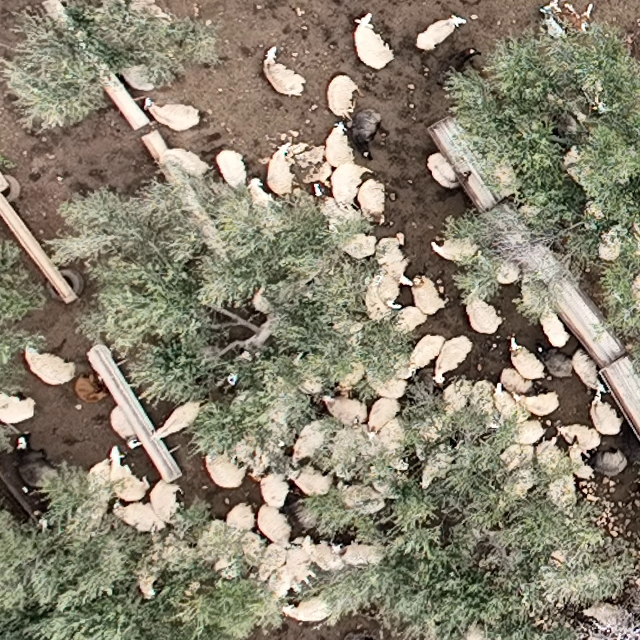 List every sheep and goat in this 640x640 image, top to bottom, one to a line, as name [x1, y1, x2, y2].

goat [544, 0, 593, 34]
sheep [352, 13, 393, 71]
goat [540, 15, 566, 40]
sheep [415, 16, 466, 52]
sheep [264, 46, 305, 98]
sheep [434, 48, 479, 86]
sheep [118, 62, 155, 92]
sheep [326, 74, 362, 117]
sheep [144, 97, 200, 131]
sheep [552, 104, 582, 138]
sheep [352, 106, 380, 160]
sheep [325, 119, 354, 165]
sheep [267, 142, 296, 194]
sheep [566, 147, 596, 191]
sheep [158, 148, 211, 179]
sheep [215, 150, 248, 192]
sheep [427, 152, 470, 189]
sheep [495, 162, 519, 197]
sheep [331, 166, 372, 206]
sheep [248, 178, 285, 236]
sheep [359, 179, 386, 225]
sheep [311, 185, 356, 221]
sheep [518, 204, 545, 221]
sheep [628, 217, 639, 257]
sheep [598, 223, 625, 261]
sheep [329, 227, 376, 260]
sheep [377, 232, 405, 265]
sheep [429, 238, 479, 264]
sheep [379, 257, 411, 308]
sheep [494, 259, 521, 284]
sheep [365, 272, 391, 322]
sheep [412, 273, 446, 315]
sheep [629, 273, 639, 319]
sheep [466, 293, 504, 335]
sheep [540, 296, 571, 348]
sheep [391, 305, 428, 336]
sheep [409, 333, 445, 372]
sheep [433, 335, 472, 384]
sheep [508, 338, 545, 380]
sheep [534, 343, 575, 379]
sheep [25, 345, 75, 388]
sheep [569, 350, 608, 393]
sheep [291, 352, 328, 393]
sheep [391, 353, 414, 379]
sheep [335, 359, 367, 391]
sheep [499, 367, 547, 395]
sheep [365, 368, 407, 399]
goat [76, 374, 107, 402]
sheep [472, 378, 504, 428]
sheep [441, 379, 471, 417]
sheep [493, 381, 531, 423]
sheep [512, 387, 558, 417]
sheep [225, 389, 264, 418]
sheep [589, 389, 625, 436]
sheep [0, 391, 34, 423]
sheep [320, 397, 368, 424]
sheep [367, 398, 401, 440]
sheep [151, 401, 203, 440]
sheep [110, 404, 142, 449]
sheep [248, 412, 288, 479]
sheep [415, 415, 452, 461]
sheep [291, 417, 335, 472]
sheep [376, 418, 411, 470]
sheep [513, 418, 549, 444]
sheep [554, 424, 601, 457]
sheep [11, 434, 61, 488]
sheep [567, 435, 595, 481]
sheep [535, 437, 568, 474]
sheep [420, 443, 456, 490]
sheep [494, 444, 534, 480]
sheep [582, 445, 628, 475]
sheep [108, 447, 149, 502]
sheep [203, 449, 245, 490]
sheep [550, 455, 577, 517]
sheep [87, 459, 110, 496]
sheep [286, 465, 332, 494]
sheep [368, 466, 409, 501]
sheep [501, 471, 536, 505]
sheep [261, 473, 300, 506]
sheep [150, 481, 183, 520]
sheep [337, 481, 386, 514]
sheep [70, 493, 109, 538]
sheep [112, 500, 166, 532]
sheep [257, 501, 293, 550]
sheep [225, 503, 255, 530]
sheep [198, 519, 239, 558]
sheep [240, 531, 265, 567]
sheep [154, 534, 199, 566]
sheep [287, 534, 312, 584]
sheep [302, 536, 344, 572]
sheep [331, 541, 386, 566]
sheep [258, 543, 286, 581]
sheep [138, 546, 164, 600]
sheep [546, 549, 571, 569]
sheep [213, 550, 245, 580]
sheep [268, 566, 291, 601]
sheep [282, 595, 333, 623]
sheep [582, 602, 632, 630]